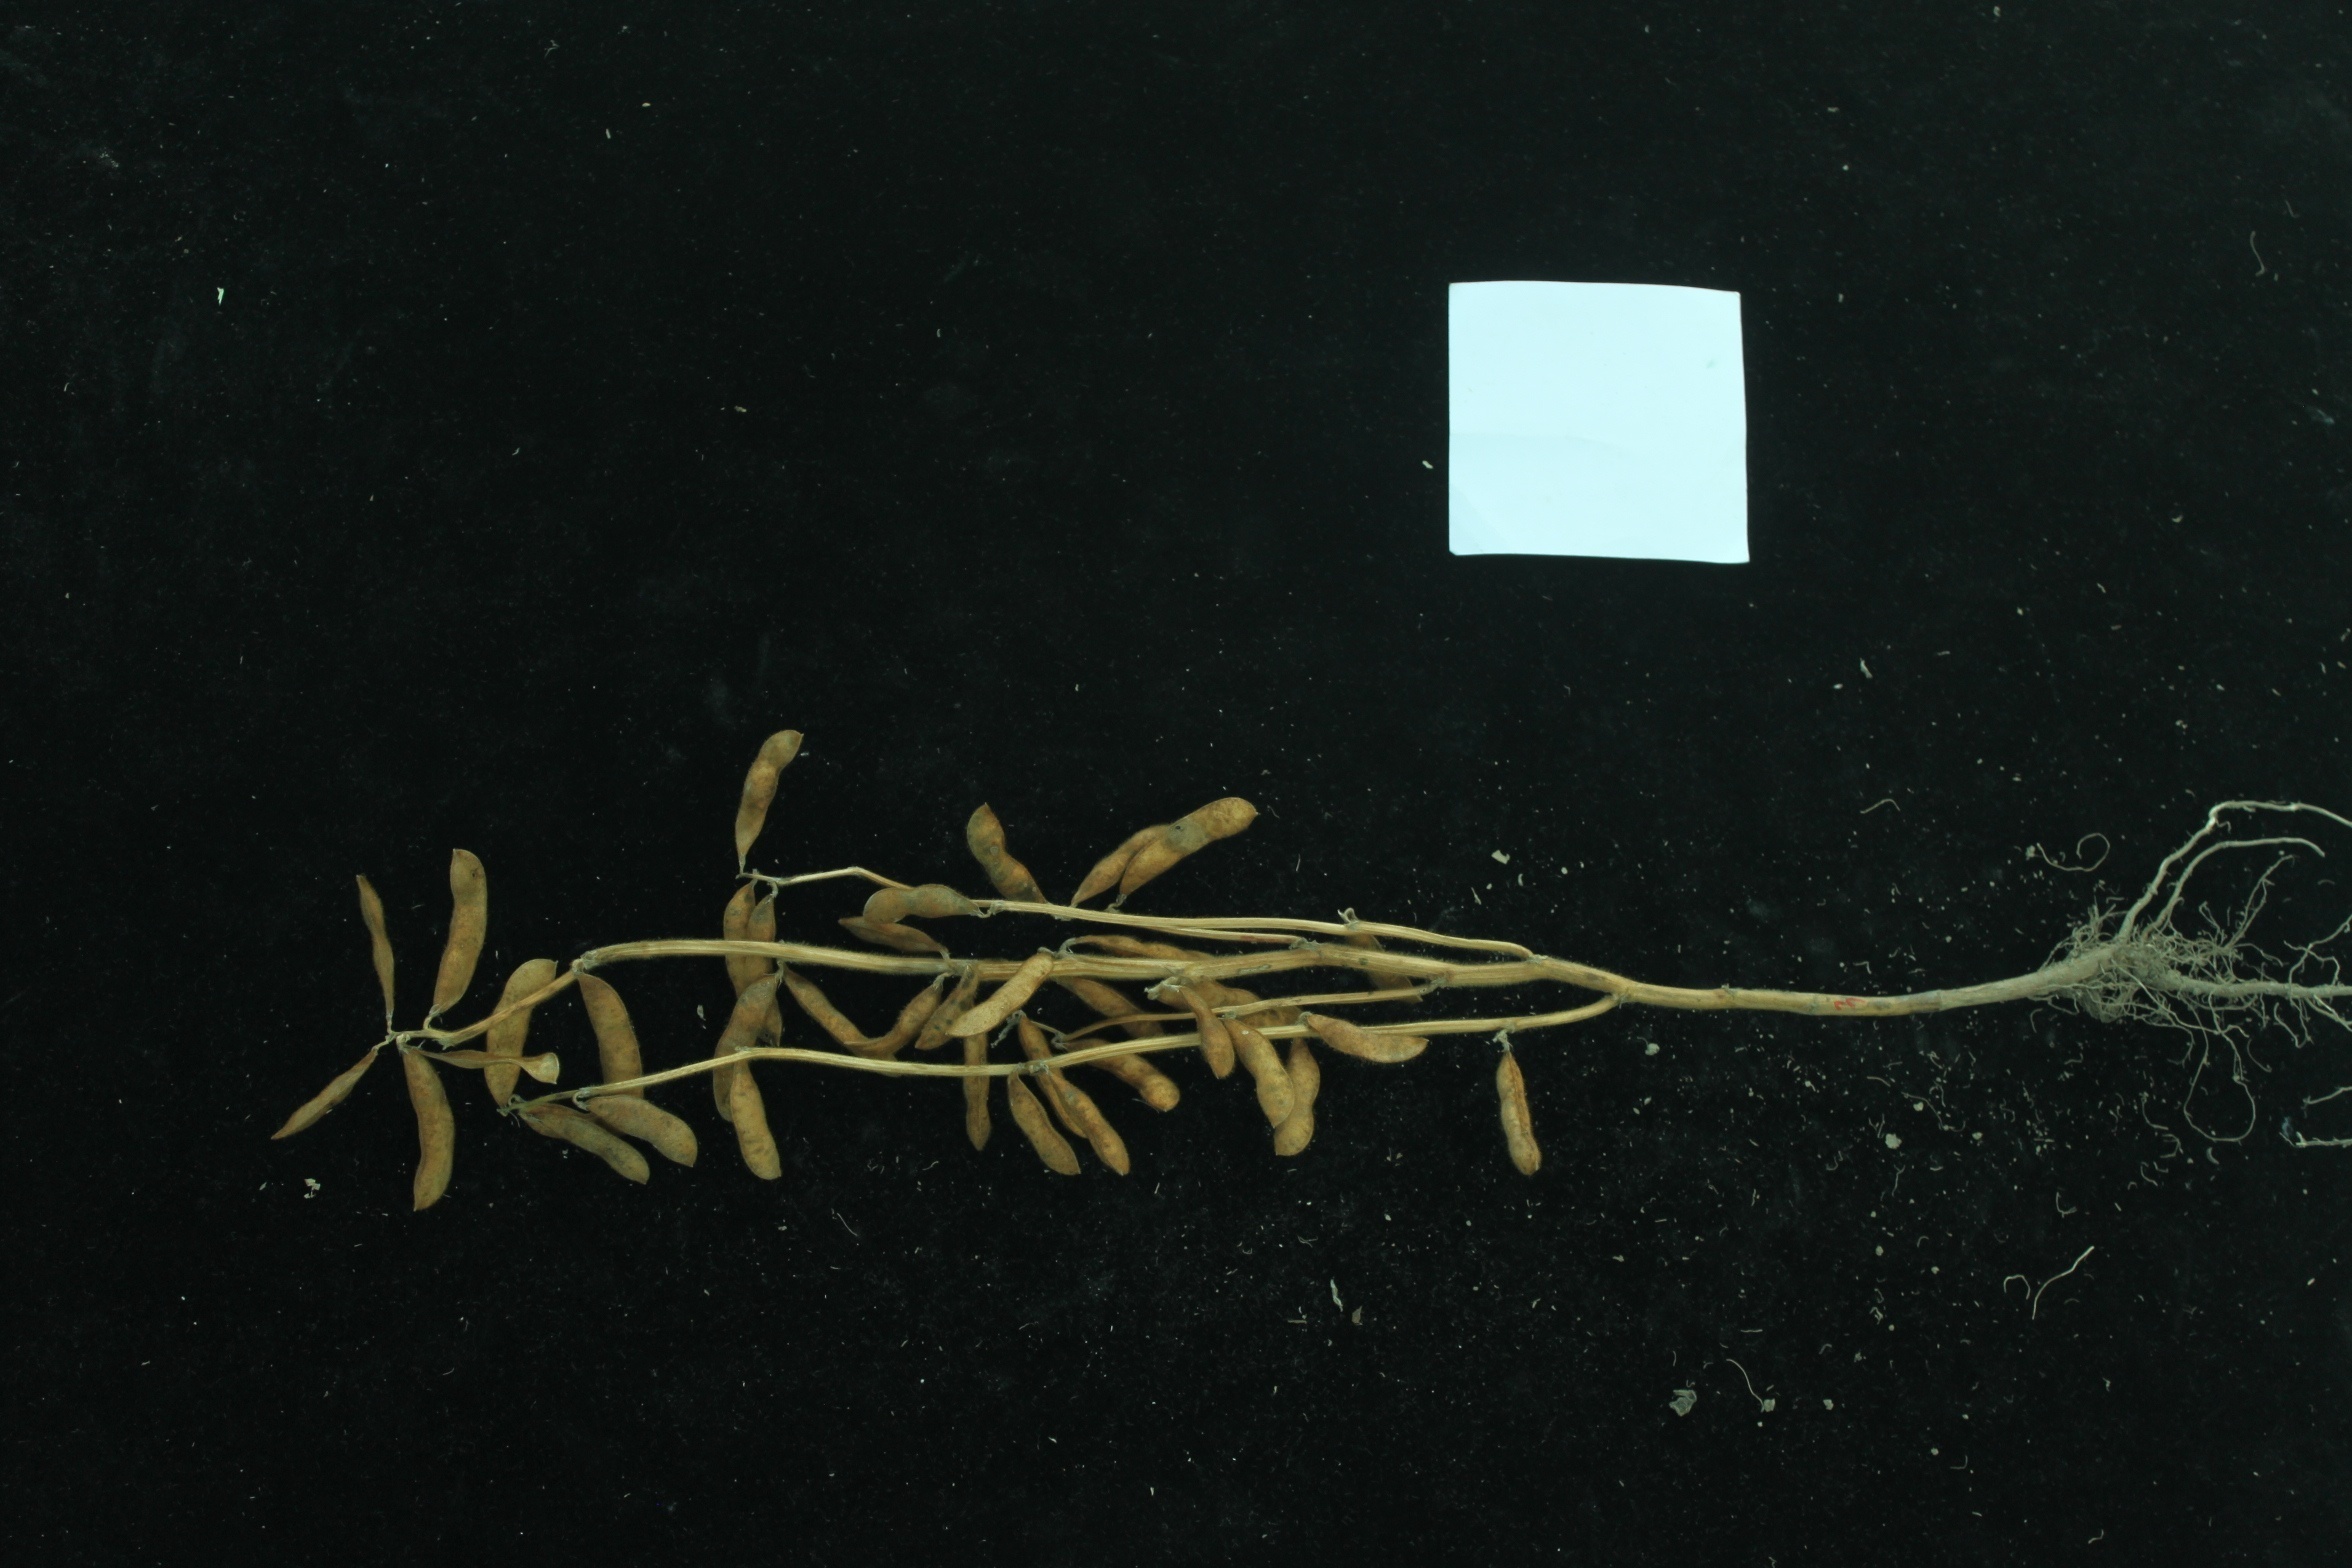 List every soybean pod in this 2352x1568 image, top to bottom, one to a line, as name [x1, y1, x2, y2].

soybean pod [735, 730, 801, 869]
soybean pod [1121, 797, 1255, 896]
soybean pod [967, 804, 1047, 904]
soybean pod [1072, 824, 1173, 902]
soybean pod [431, 848, 485, 1017]
soybean pod [357, 872, 393, 1017]
soybean pod [723, 878, 757, 999]
soybean pod [746, 882, 777, 985]
soybean pod [864, 885, 982, 922]
soybean pod [841, 916, 943, 950]
soybean pod [1081, 935, 1221, 959]
soybean pod [947, 948, 1052, 1035]
soybean pod [781, 959, 899, 1074]
soybean pod [484, 960, 555, 1103]
soybean pod [916, 965, 976, 1048]
soybean pod [576, 969, 641, 1108]
soybean pod [713, 969, 781, 1119]
soybean pod [844, 973, 943, 1055]
soybean pod [1050, 976, 1164, 1038]
soybean pod [1153, 983, 1301, 1027]
soybean pod [1172, 985, 1233, 1077]
soybean pod [962, 1003, 989, 1149]
soybean pod [1304, 1014, 1427, 1060]
soybean pod [1018, 1015, 1086, 1136]
soybean pod [1223, 1019, 1294, 1126]
soybean pod [1276, 1038, 1318, 1153]
soybean pod [1060, 1040, 1177, 1112]
soybean pod [1495, 1042, 1540, 1174]
soybean pod [273, 1046, 377, 1137]
soybean pod [401, 1046, 454, 1208]
soybean pod [421, 1049, 559, 1082]
soybean pod [730, 1049, 781, 1179]
soybean pod [1009, 1065, 1078, 1174]
soybean pod [1049, 1074, 1128, 1173]
soybean pod [584, 1095, 695, 1166]
soybean pod [534, 1113, 648, 1183]